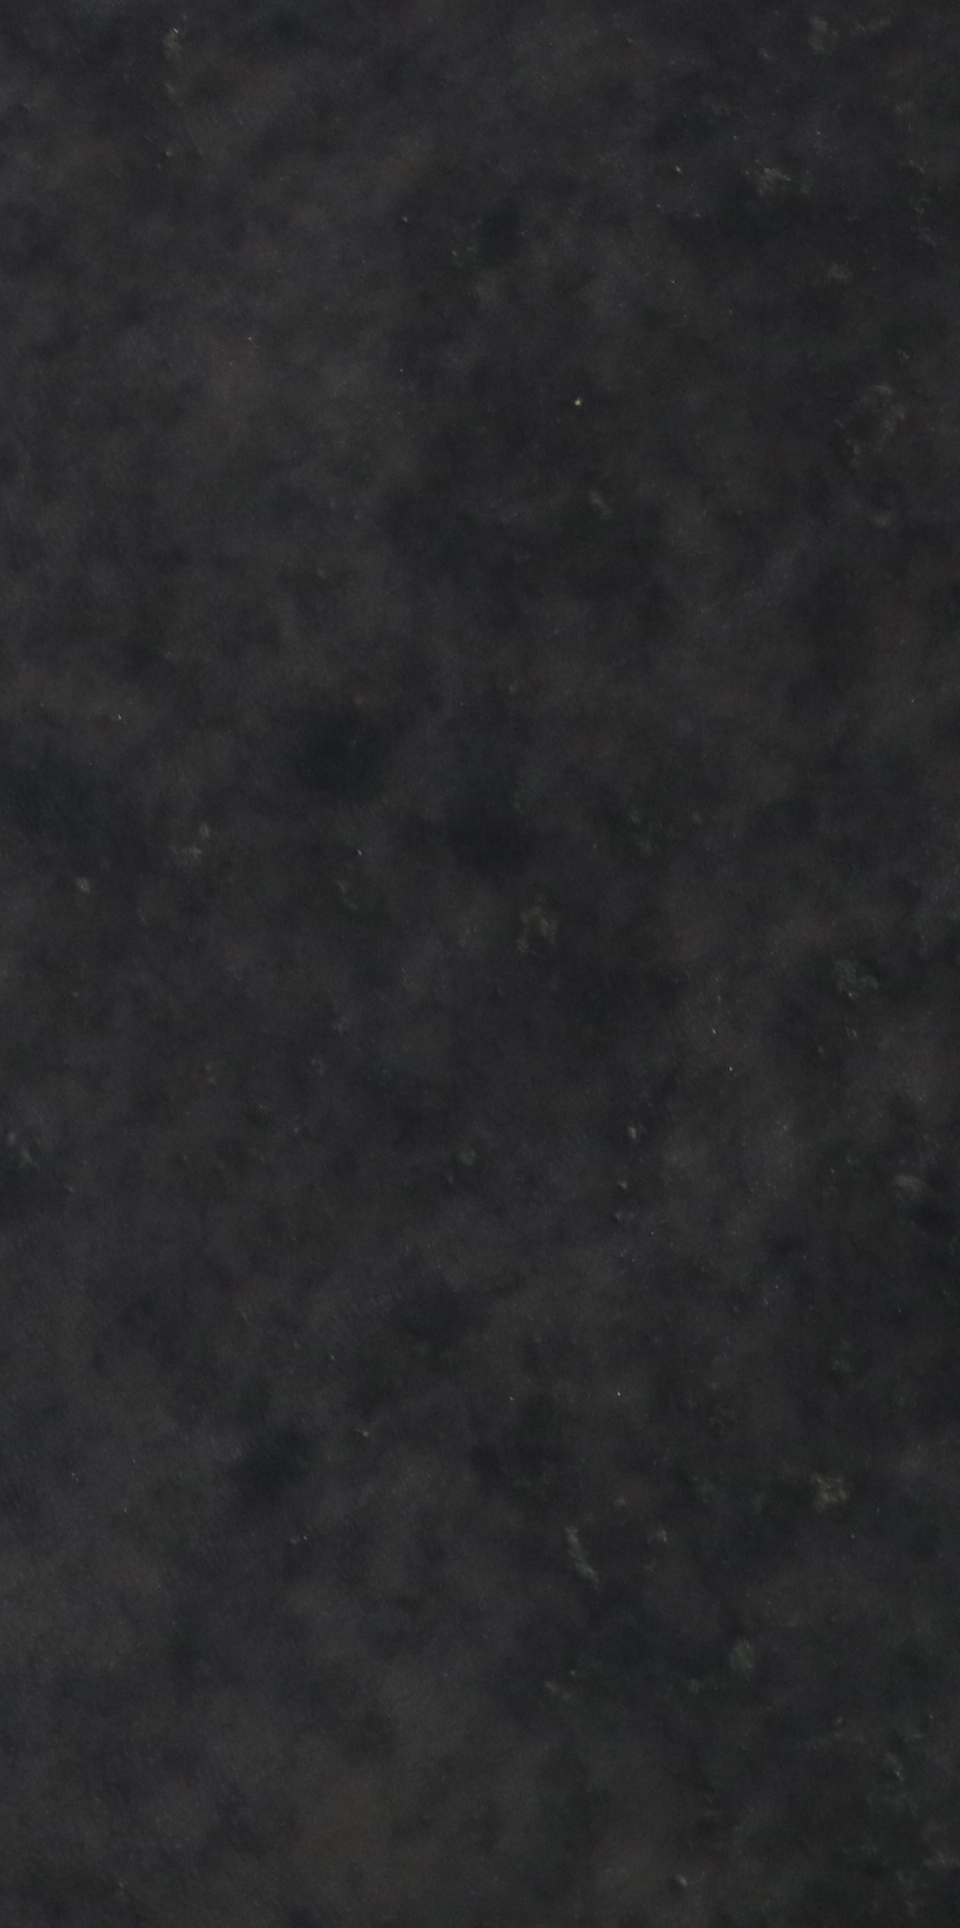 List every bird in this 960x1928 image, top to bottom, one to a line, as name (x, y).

None